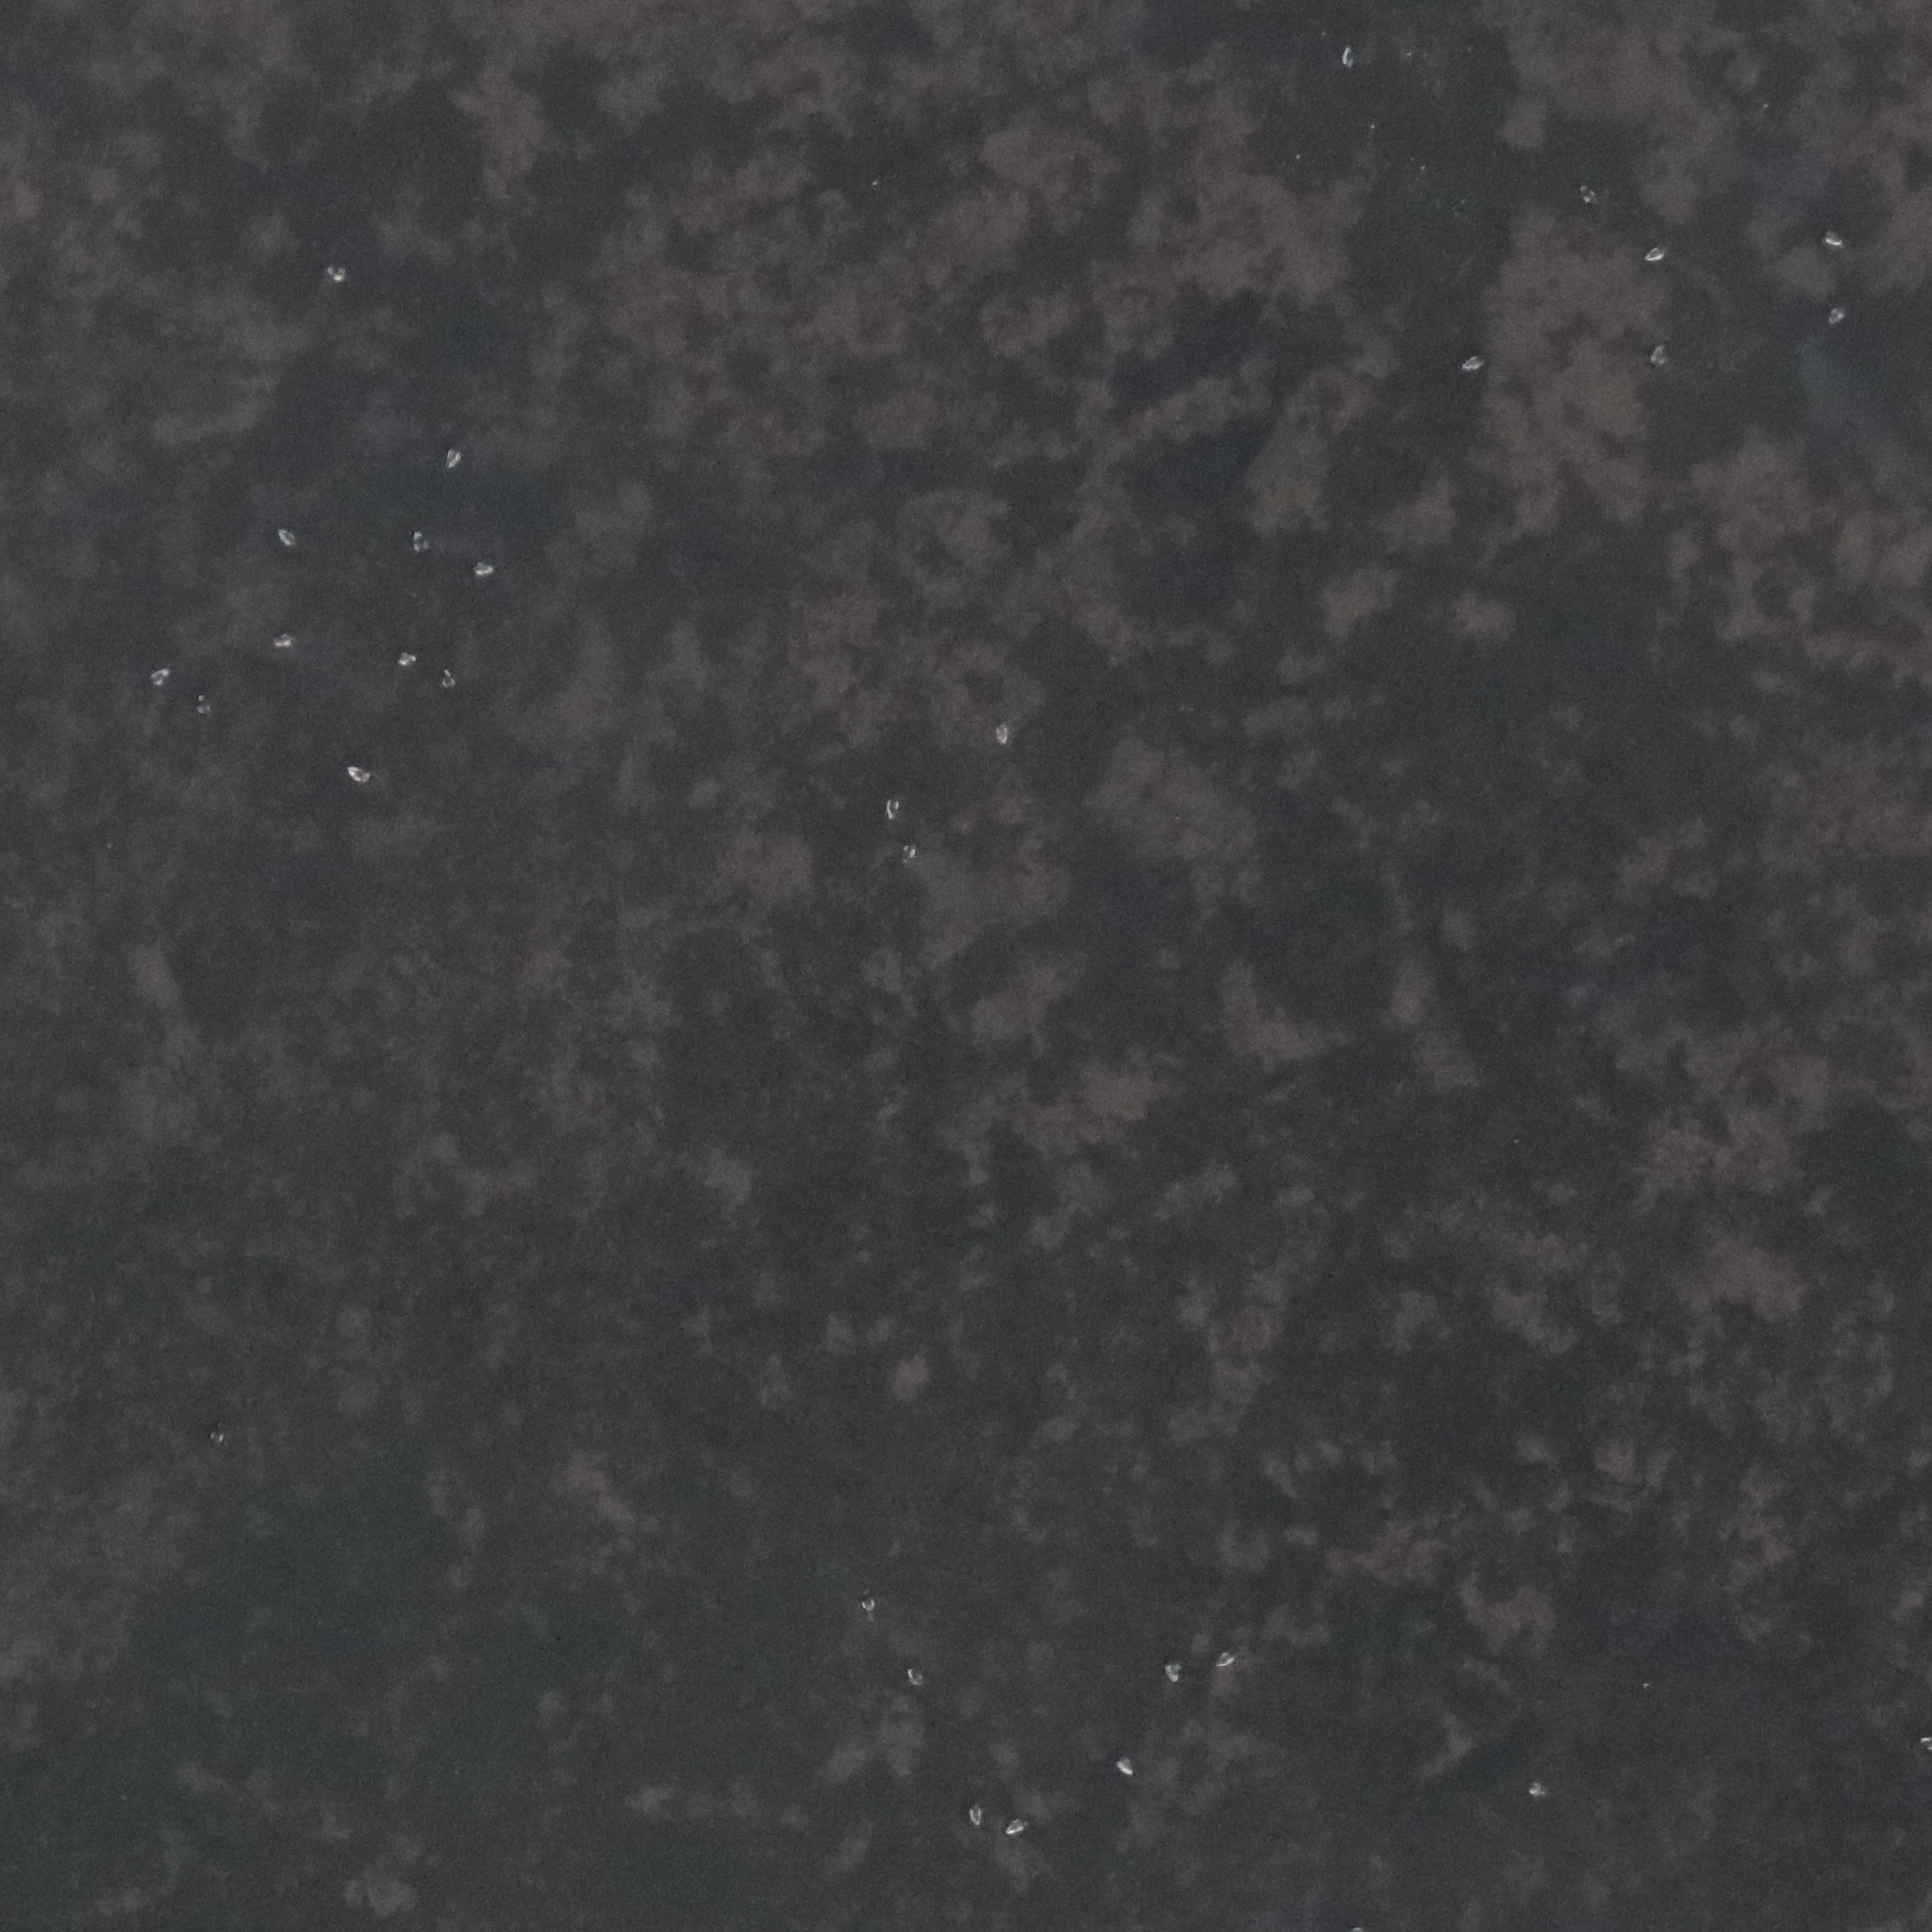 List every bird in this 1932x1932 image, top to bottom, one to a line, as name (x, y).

brant (1348, 59)
brant (1587, 195)
brant (1831, 238)
brant (1655, 254)
brant (338, 272)
brant (1837, 314)
brant (1661, 357)
brant (1473, 361)
brant (452, 457)
brant (284, 538)
brant (420, 542)
brant (482, 568)
brant (284, 639)
brant (405, 659)
brant (159, 677)
brant (449, 680)
brant (201, 707)
brant (1002, 731)
brant (356, 775)
brant (893, 806)
brant (909, 851)
brant (214, 1437)
brant (868, 1604)
brant (1228, 1659)
brant (1173, 1672)
brant (916, 1677)
brant (1124, 1764)
brant (1538, 1788)
brant (975, 1814)
brant (1017, 1823)